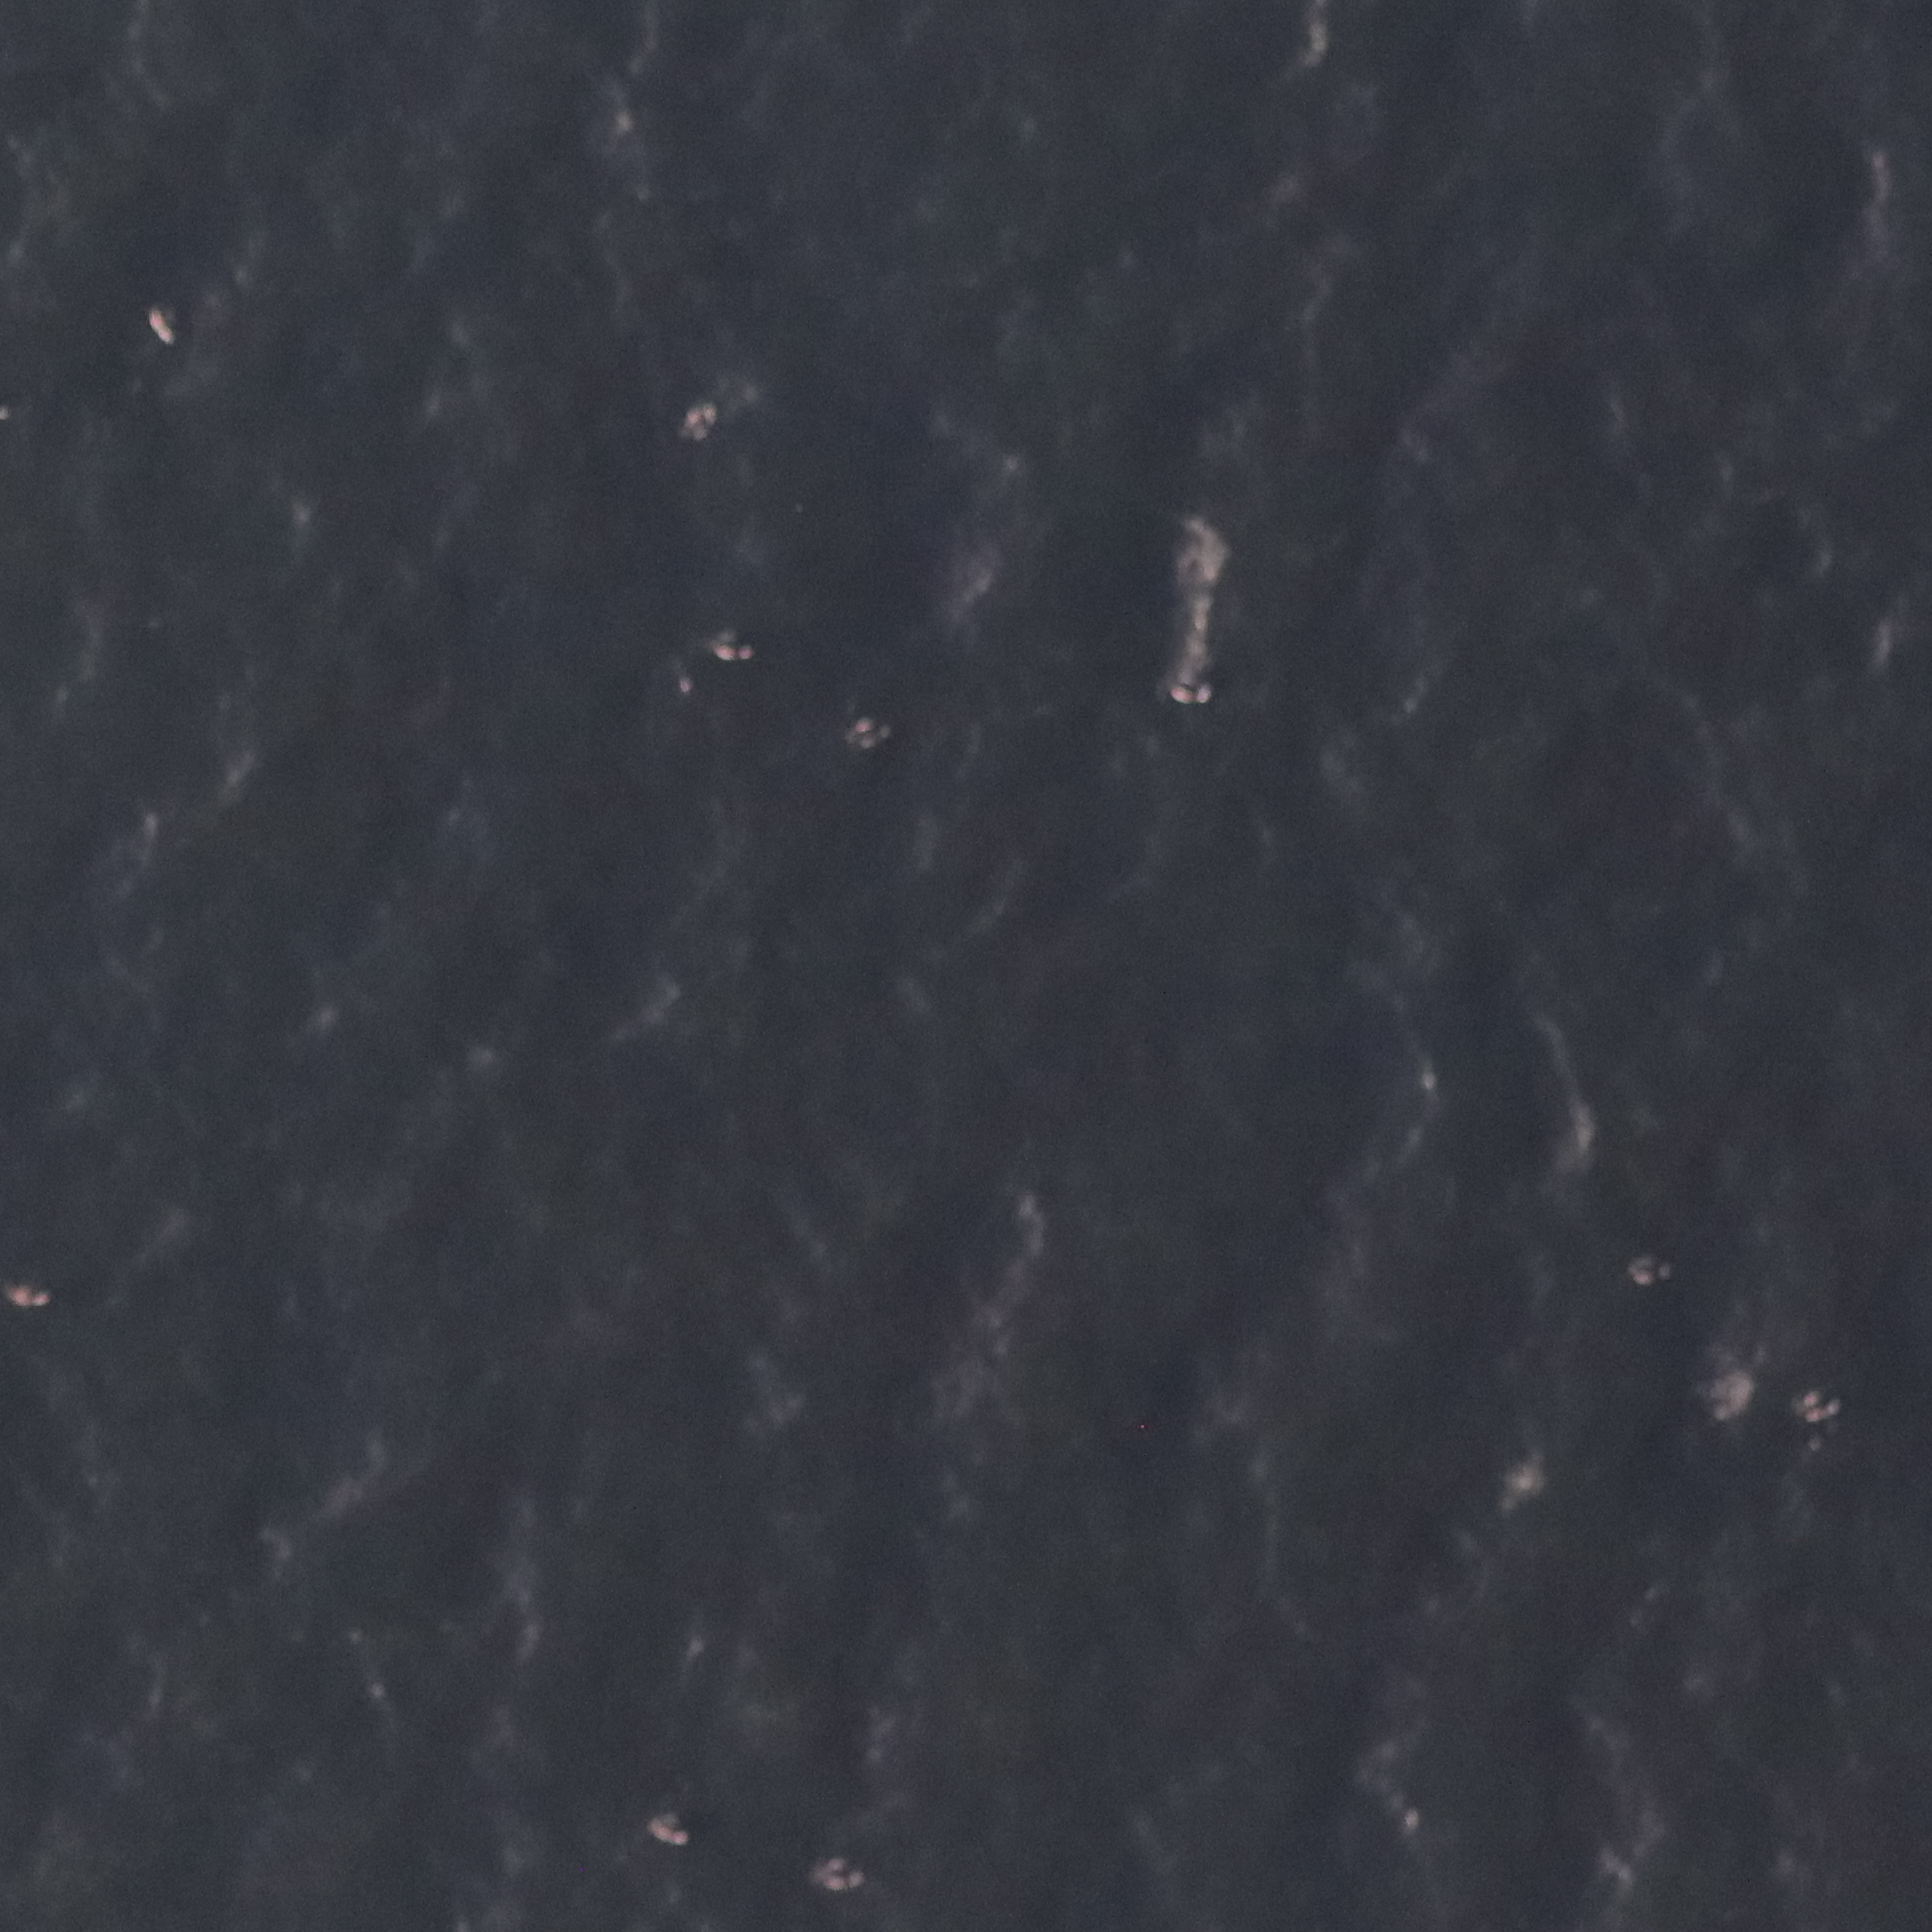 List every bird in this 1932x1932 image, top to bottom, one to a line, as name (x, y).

brant (163, 321)
brant (698, 419)
brant (729, 647)
brant (1188, 690)
brant (866, 731)
brant (1648, 1269)
brant (19, 1290)
brant (1823, 1407)
brant (664, 1823)
brant (839, 1873)